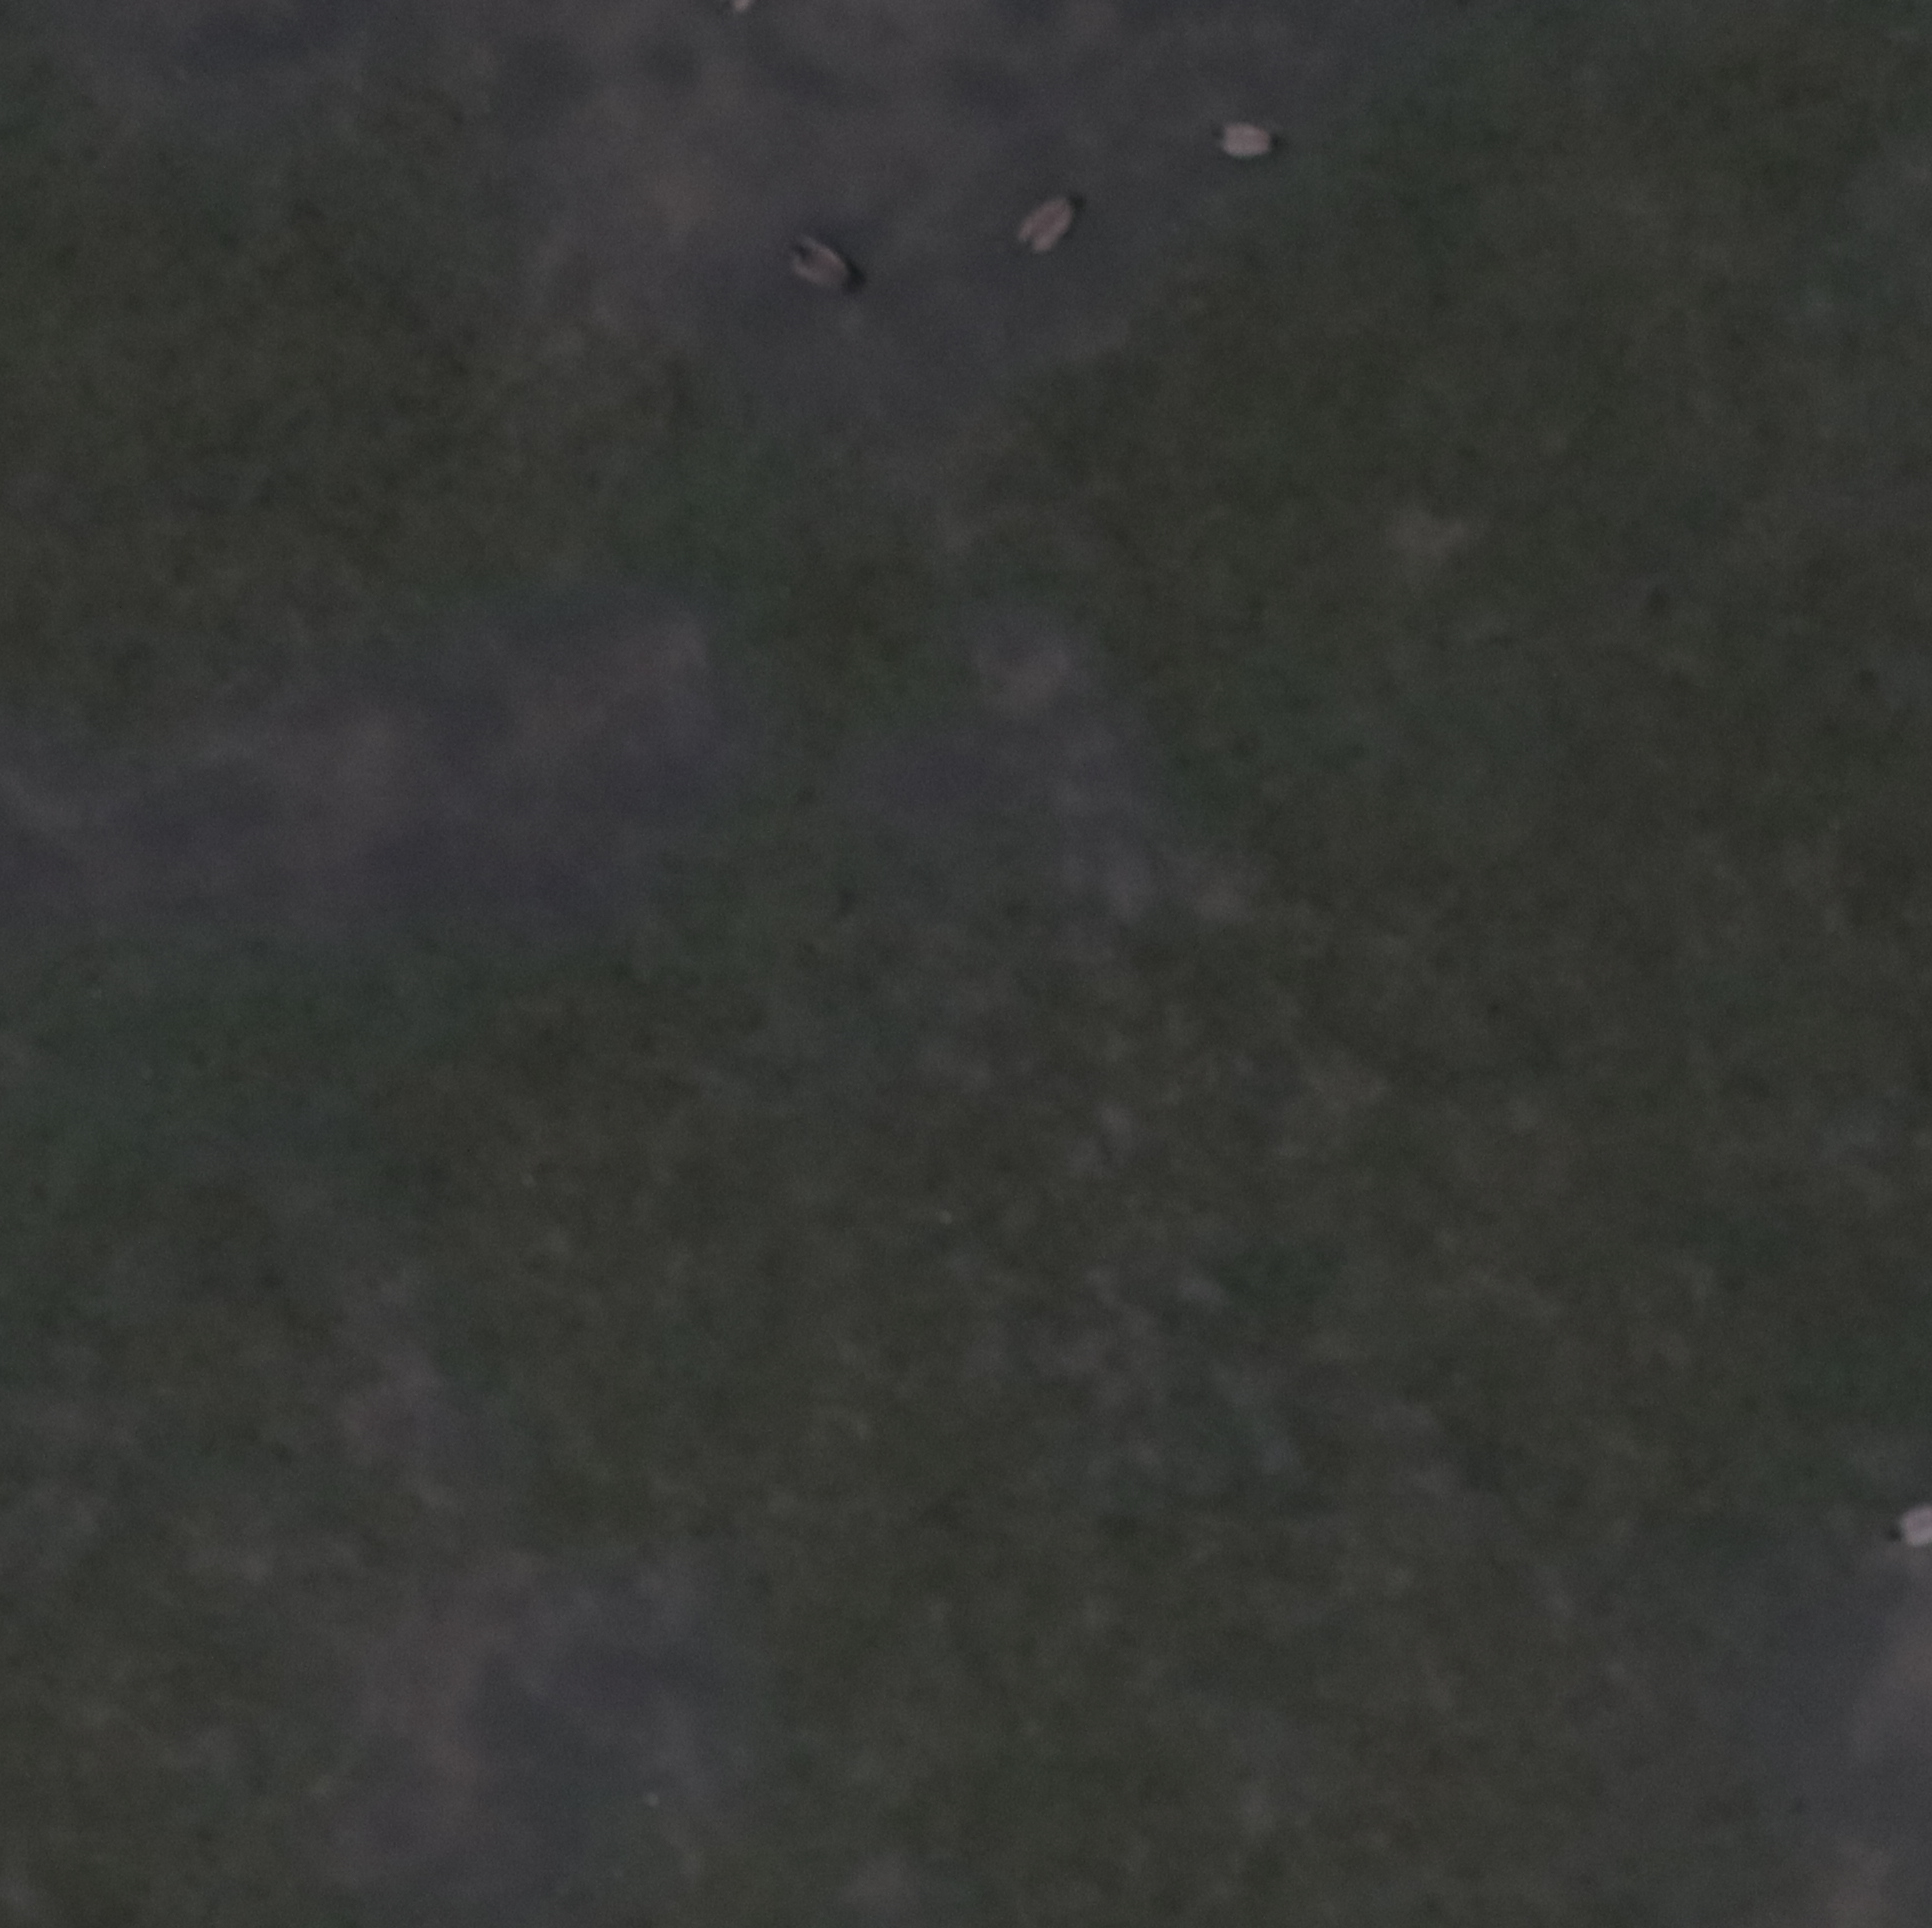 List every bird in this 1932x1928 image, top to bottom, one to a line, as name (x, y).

Canada goose (1249, 141)
Canada goose (1049, 220)
Canada goose (822, 261)
Canada goose (1922, 1519)